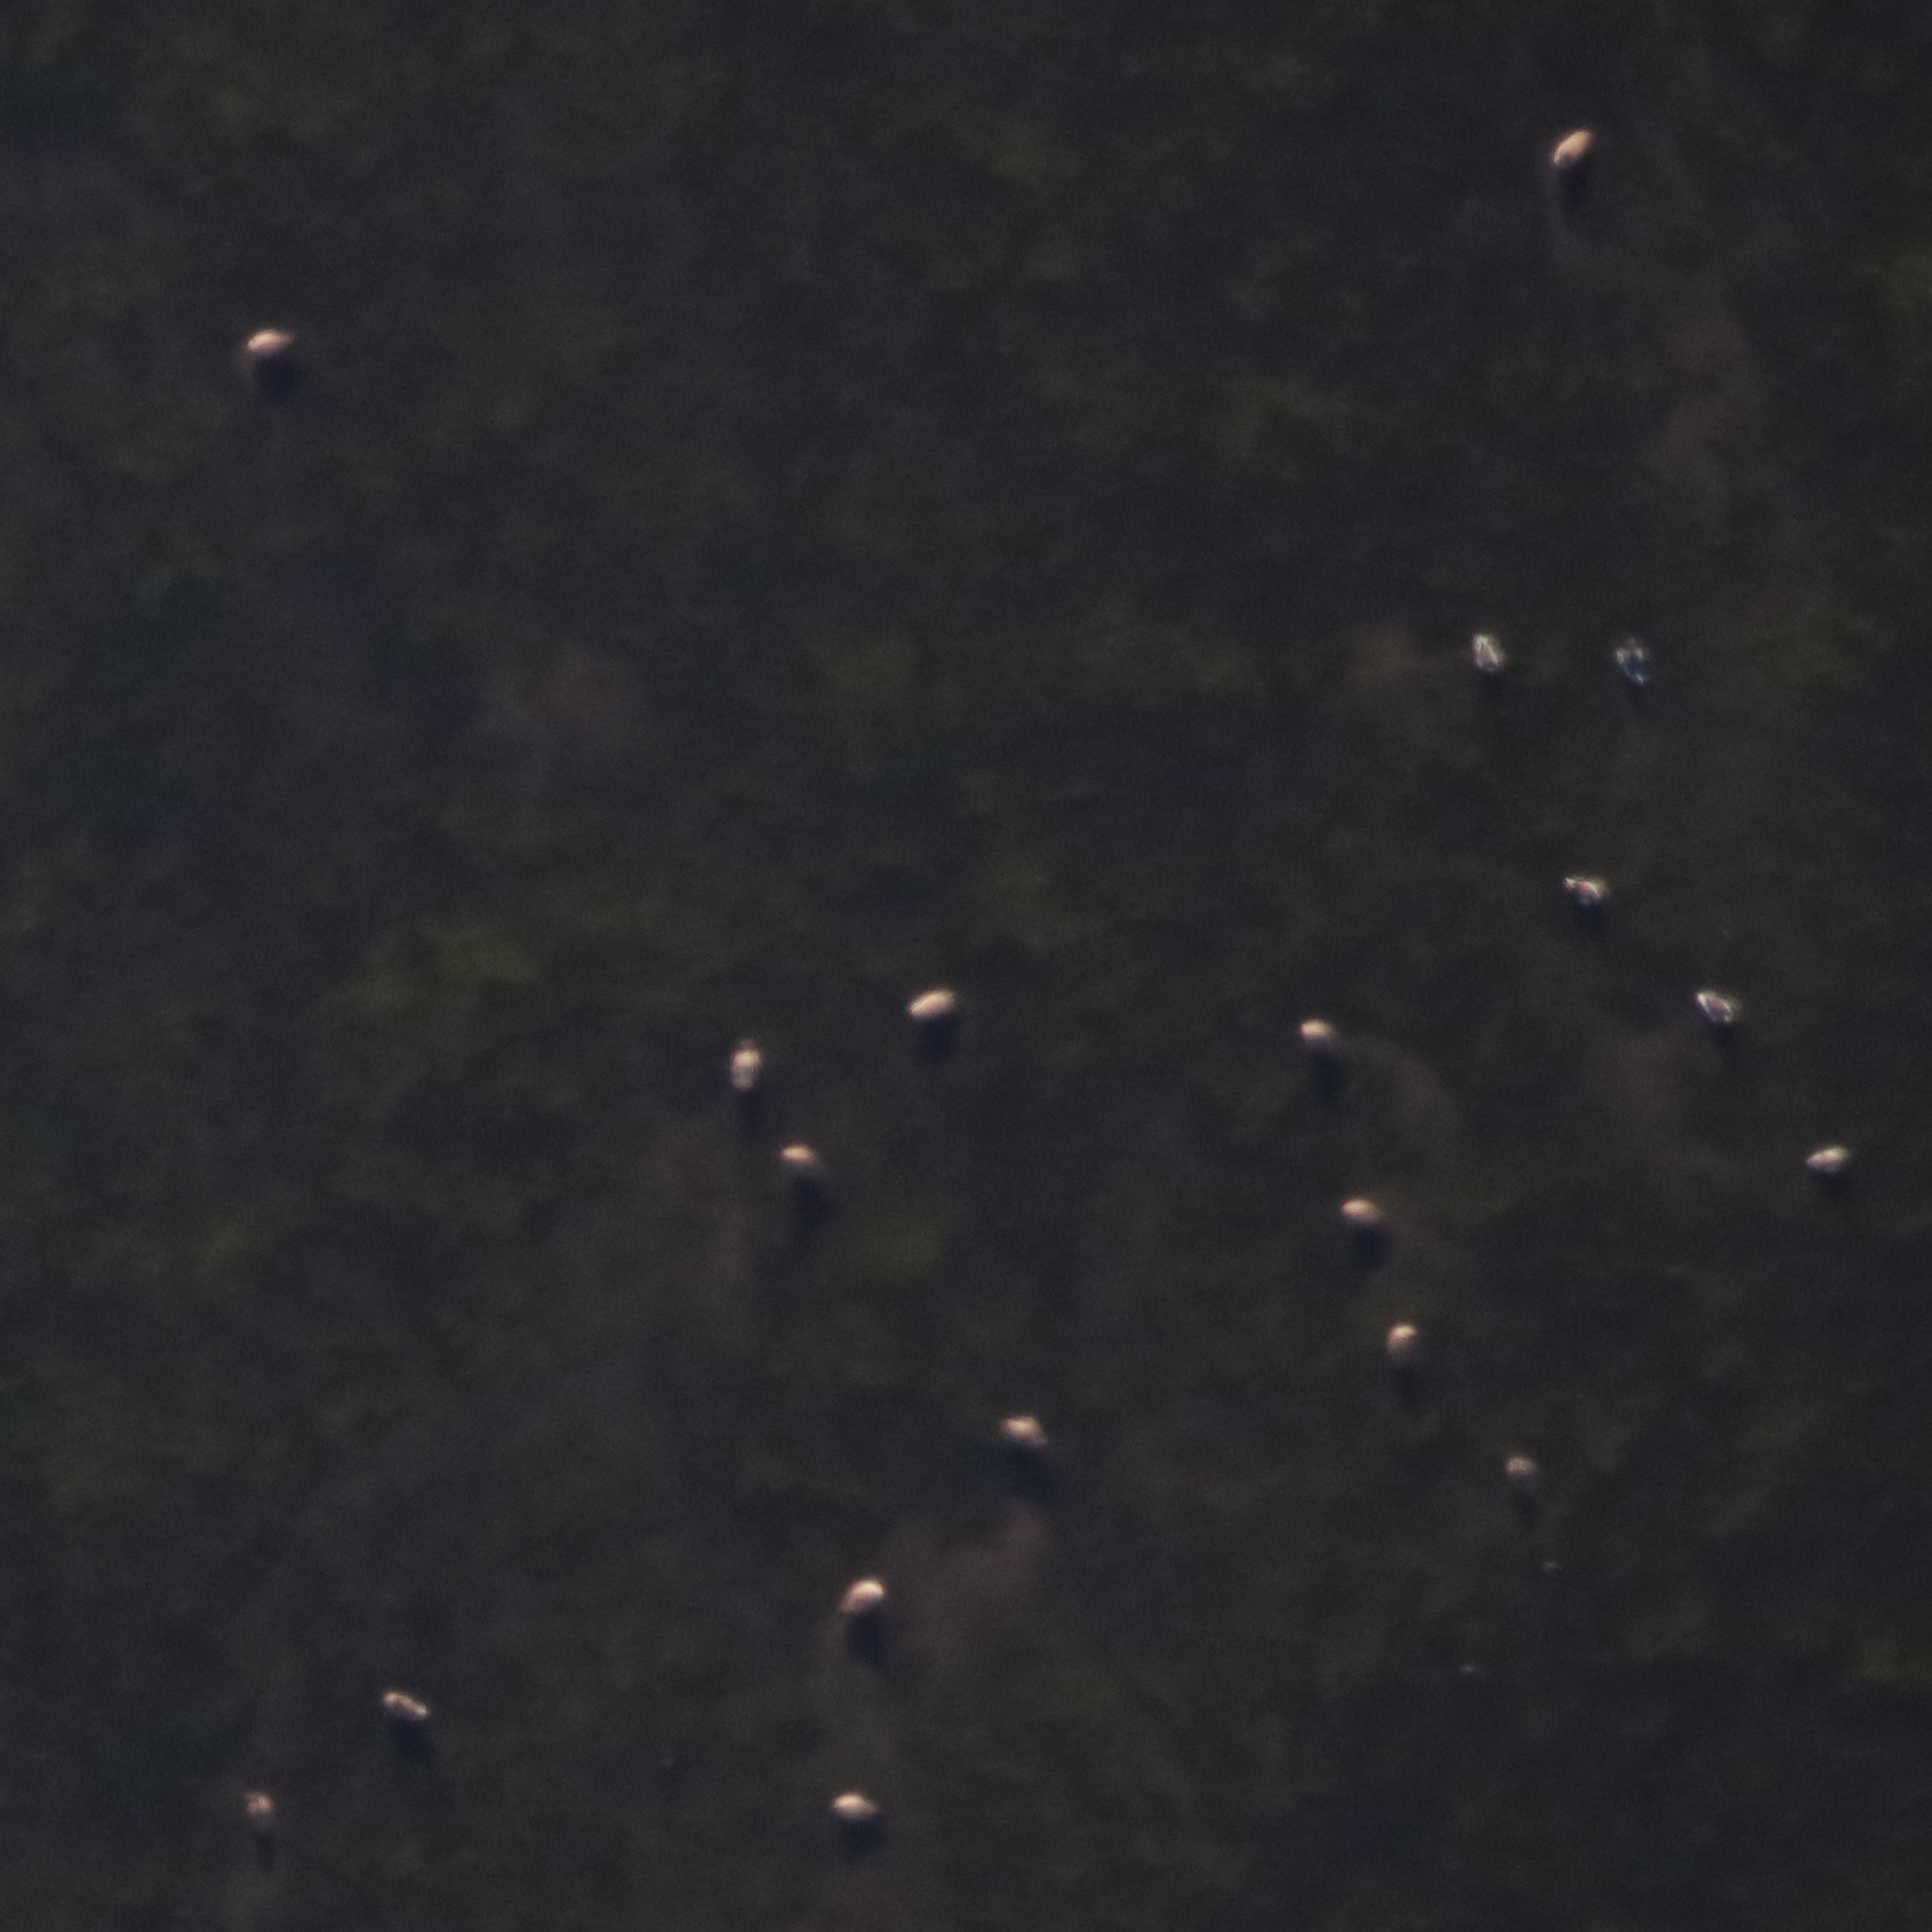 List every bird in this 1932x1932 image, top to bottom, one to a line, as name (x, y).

Canada goose (1568, 146)
Canada goose (273, 338)
brant (1488, 650)
brant (1632, 663)
brant (1582, 888)
Canada goose (942, 995)
brant (1717, 1006)
Canada goose (1322, 1037)
Canada goose (744, 1062)
brant (1835, 1159)
Canada goose (801, 1160)
Canada goose (1369, 1212)
Canada goose (1407, 1343)
Canada goose (1025, 1427)
Canada goose (1521, 1476)
Canada goose (863, 1599)
Canada goose (404, 1709)
Canada goose (261, 1807)
Canada goose (855, 1807)